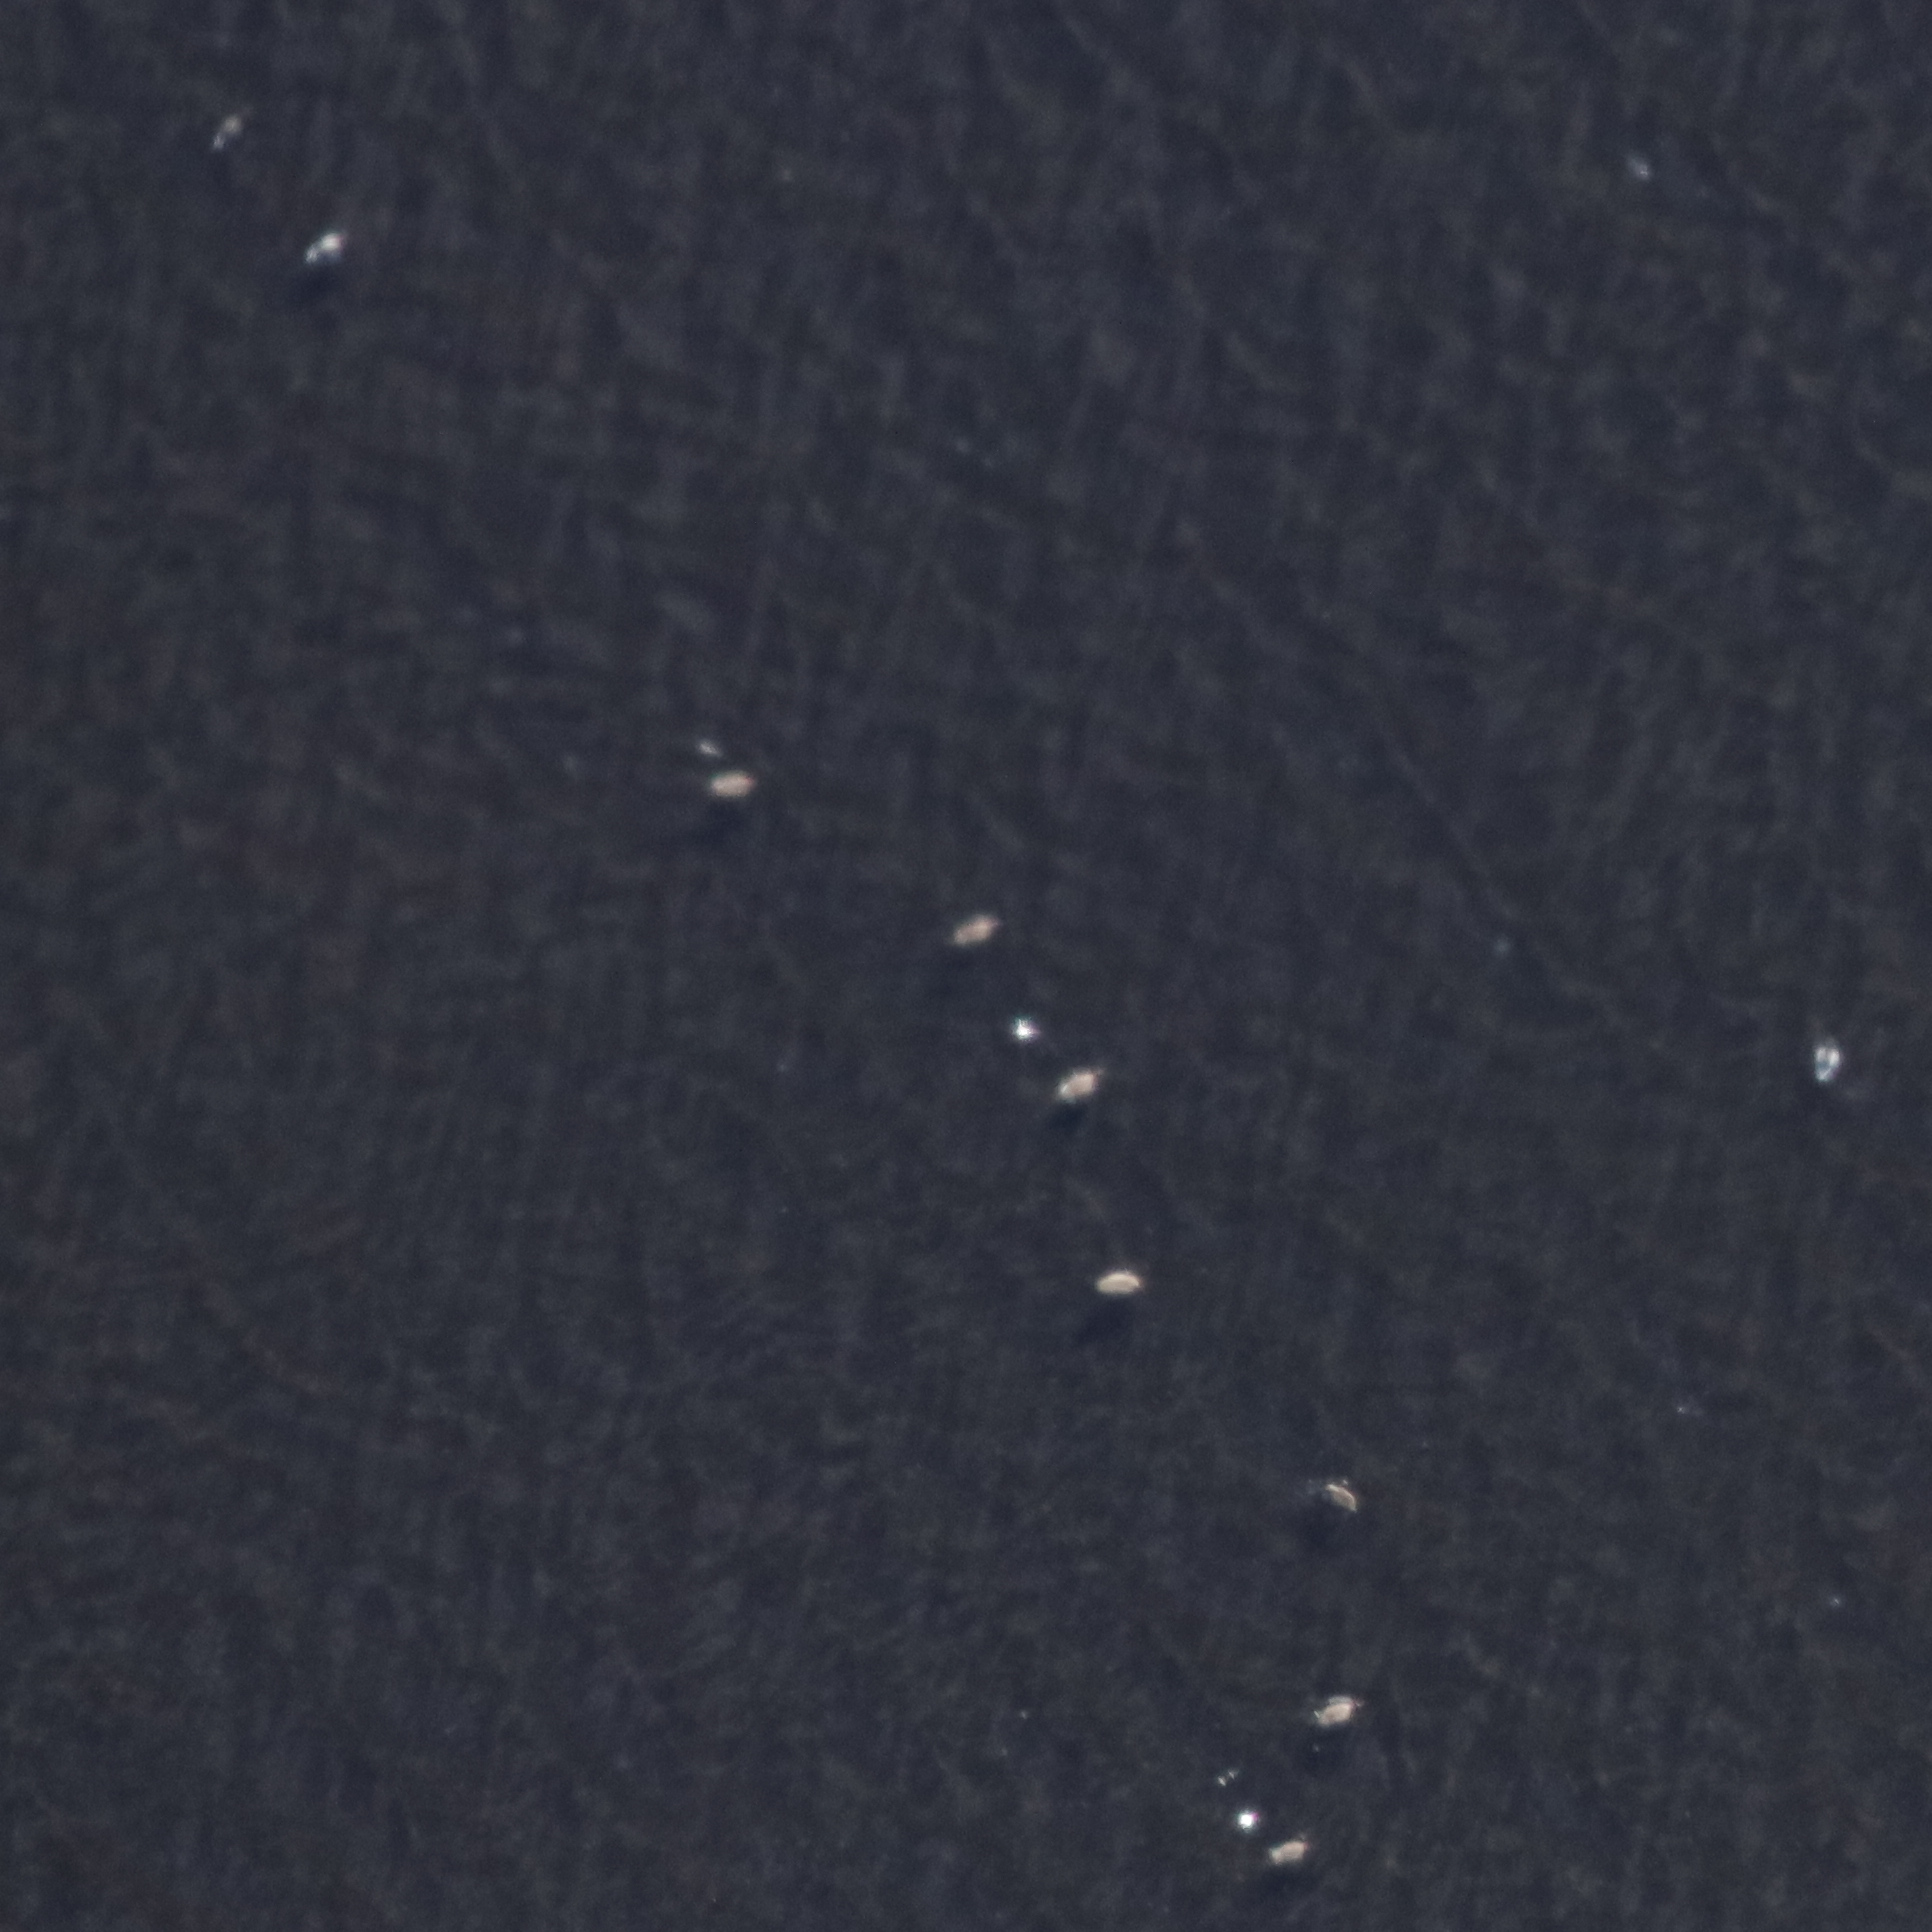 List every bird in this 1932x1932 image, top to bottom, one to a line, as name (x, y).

brant (231, 132)
brant (327, 252)
Canada goose (734, 786)
Canada goose (976, 933)
brant (1827, 1063)
Canada goose (1071, 1087)
Canada goose (1116, 1281)
Canada goose (1337, 1495)
Canada goose (1341, 1717)
Canada goose (1293, 1853)